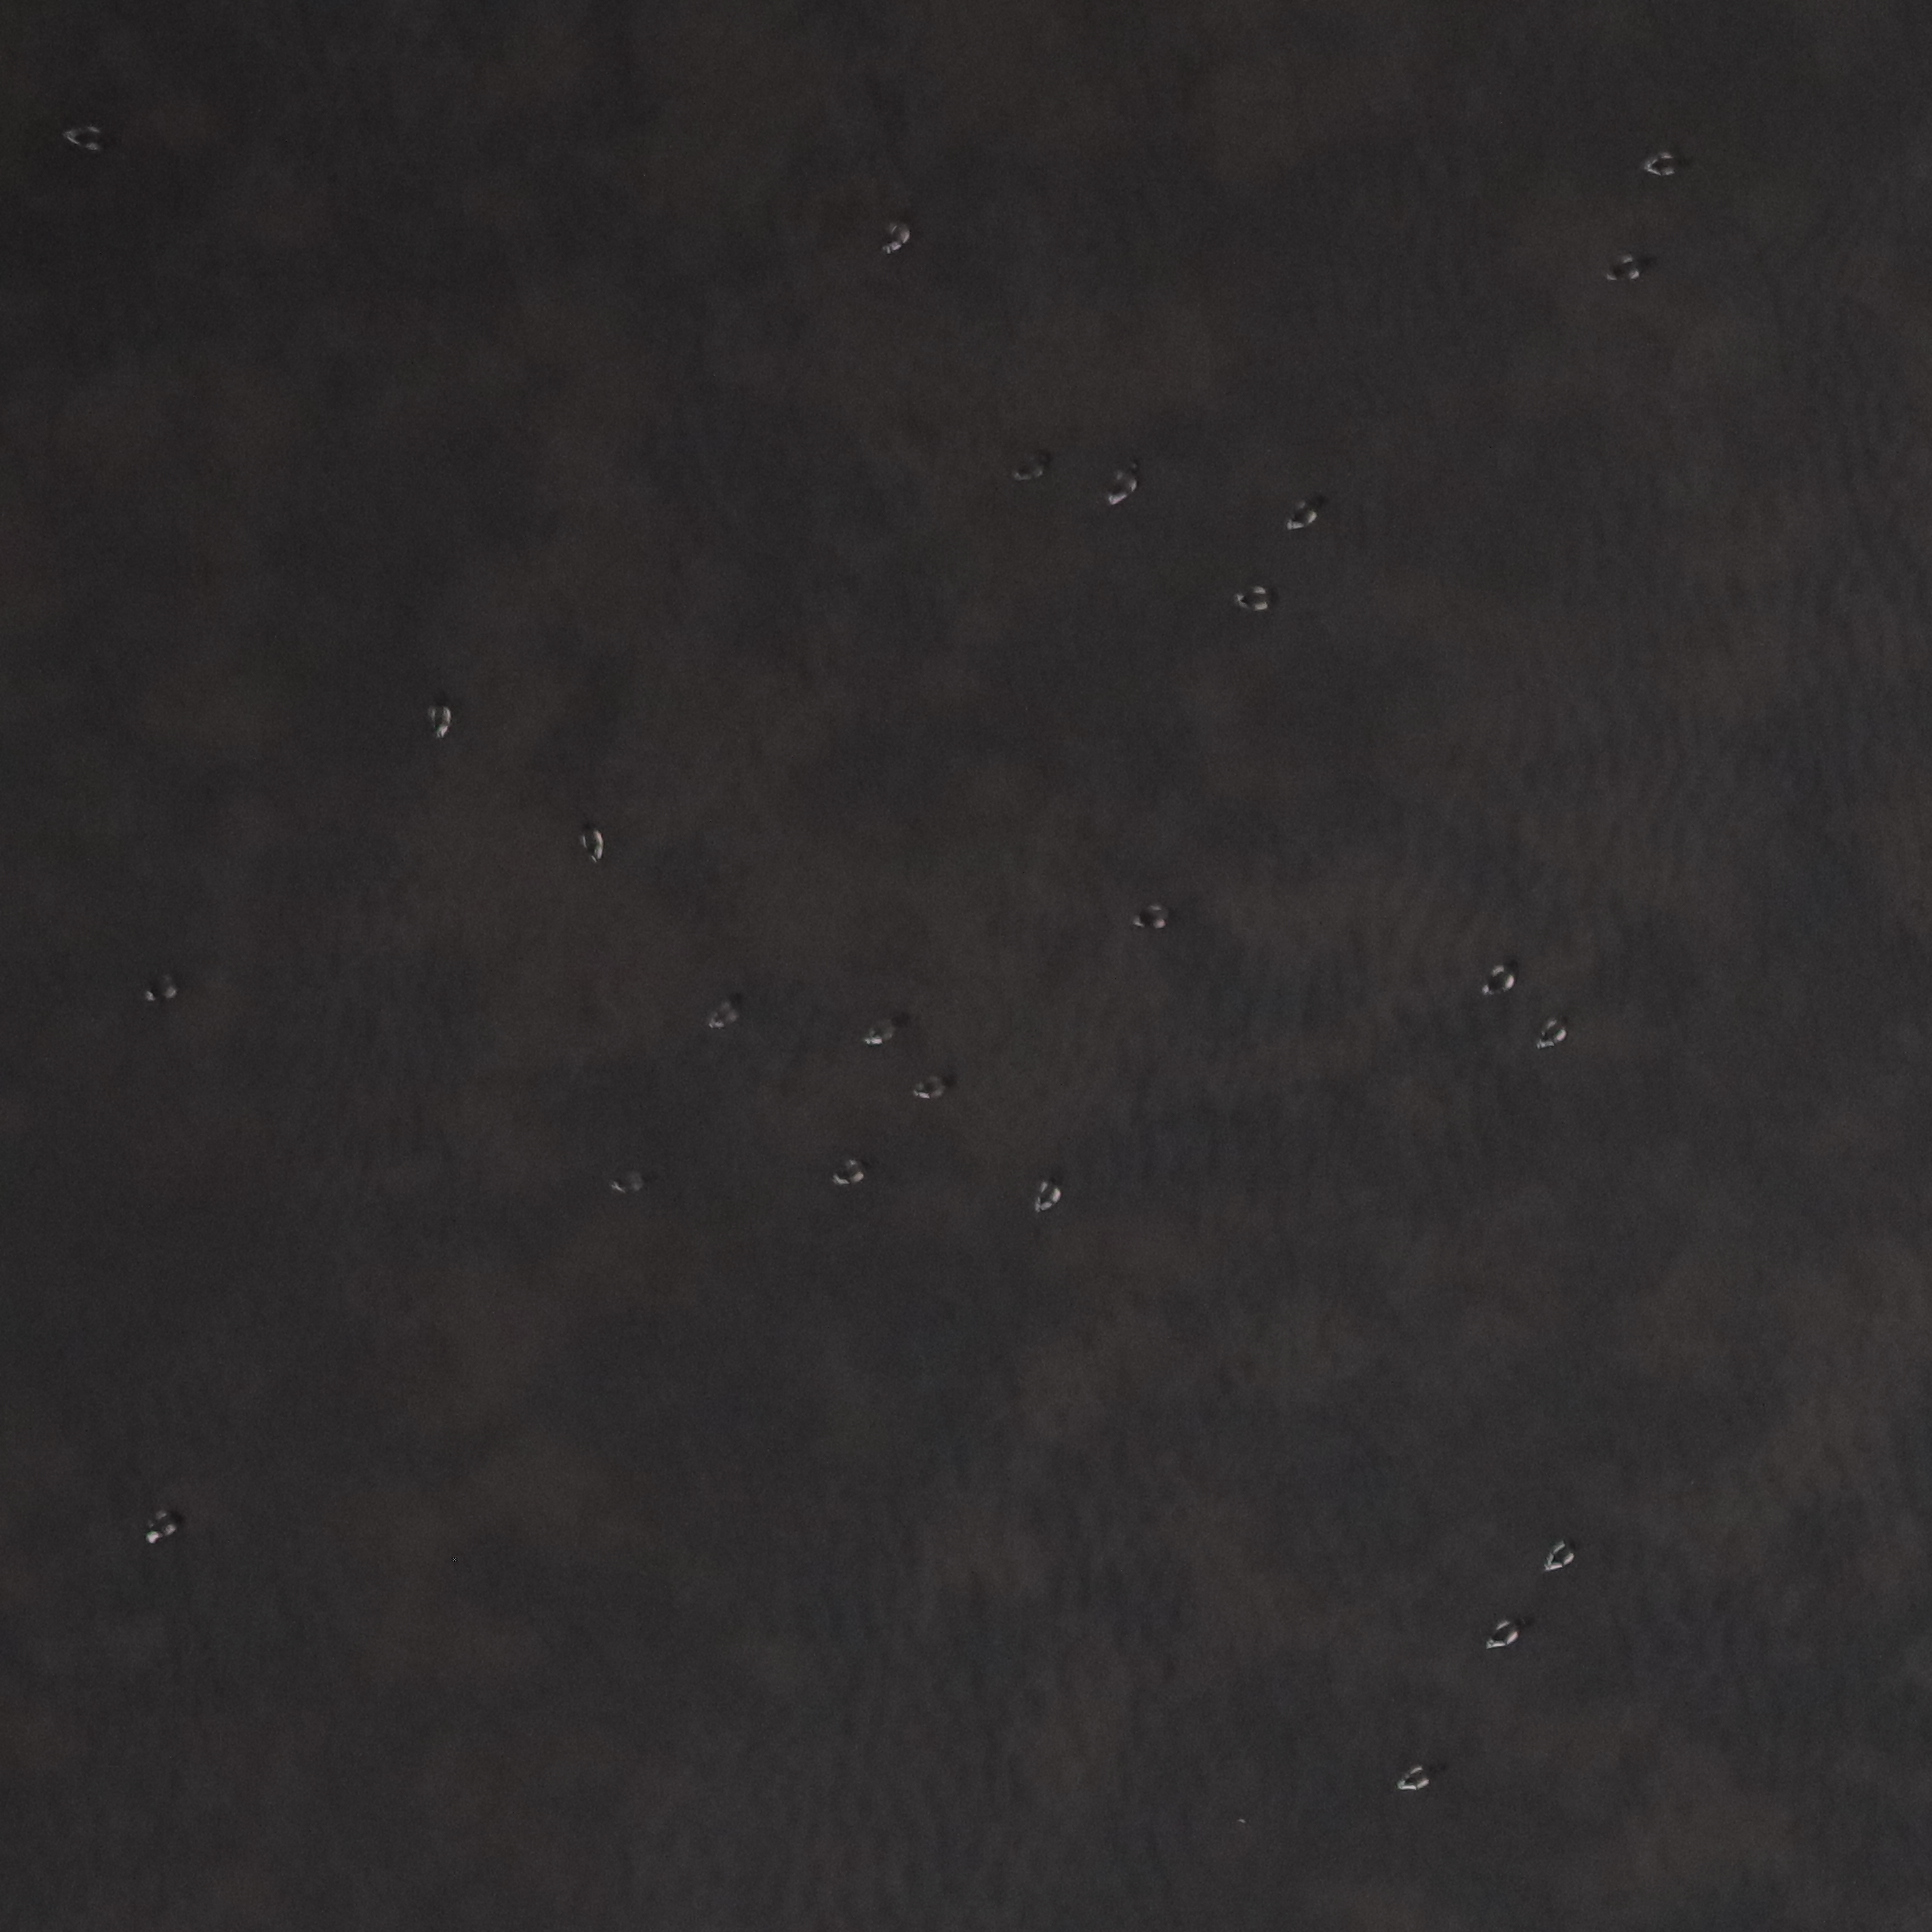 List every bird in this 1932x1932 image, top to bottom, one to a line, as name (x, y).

brant (86, 136)
brant (1662, 165)
brant (898, 236)
brant (1626, 269)
brant (1031, 467)
brant (1124, 483)
brant (1304, 515)
brant (1255, 598)
brant (442, 719)
brant (593, 843)
brant (1152, 916)
brant (1500, 979)
brant (160, 990)
brant (725, 1013)
brant (882, 1032)
brant (1552, 1032)
brant (933, 1084)
brant (851, 1173)
brant (629, 1182)
brant (1049, 1193)
brant (166, 1523)
brant (1560, 1555)
brant (1505, 1634)
brant (1417, 1778)